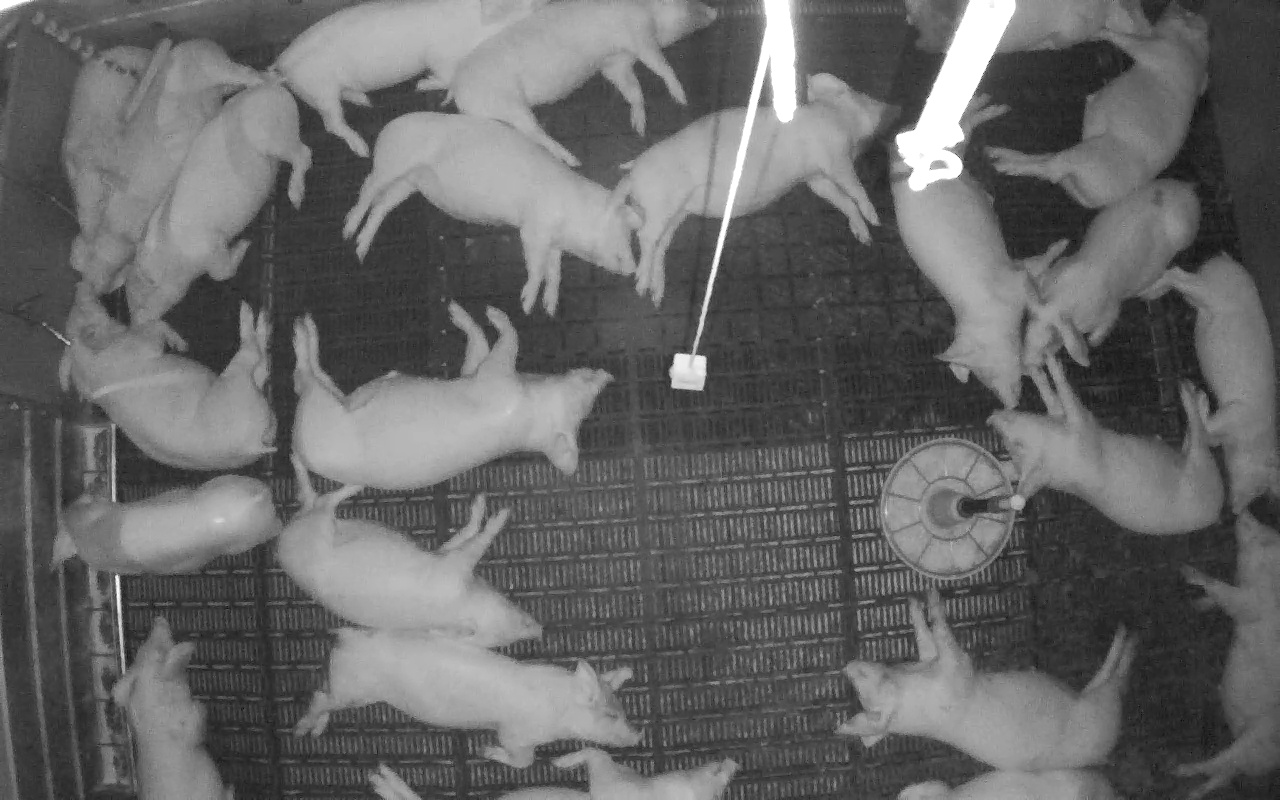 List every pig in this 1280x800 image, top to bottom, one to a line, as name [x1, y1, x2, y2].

pig [266, 0, 553, 157]
pig [438, 0, 720, 167]
pig [902, 0, 1154, 53]
pig [982, 2, 1211, 208]
pig [93, 39, 286, 275]
pig [57, 44, 154, 247]
pig [615, 73, 902, 310]
pig [110, 80, 312, 331]
pig [882, 90, 1073, 408]
pig [336, 113, 642, 319]
pig [1020, 177, 1204, 377]
pig [1138, 252, 1278, 518]
pig [57, 281, 280, 473]
pig [287, 298, 613, 489]
pig [984, 348, 1227, 537]
pig [273, 444, 544, 649]
pig [47, 474, 283, 577]
pig [1173, 510, 1277, 798]
pig [826, 583, 1140, 770]
pig [108, 615, 234, 799]
pig [293, 623, 646, 769]
pig [365, 747, 744, 799]
pig [896, 768, 1119, 798]